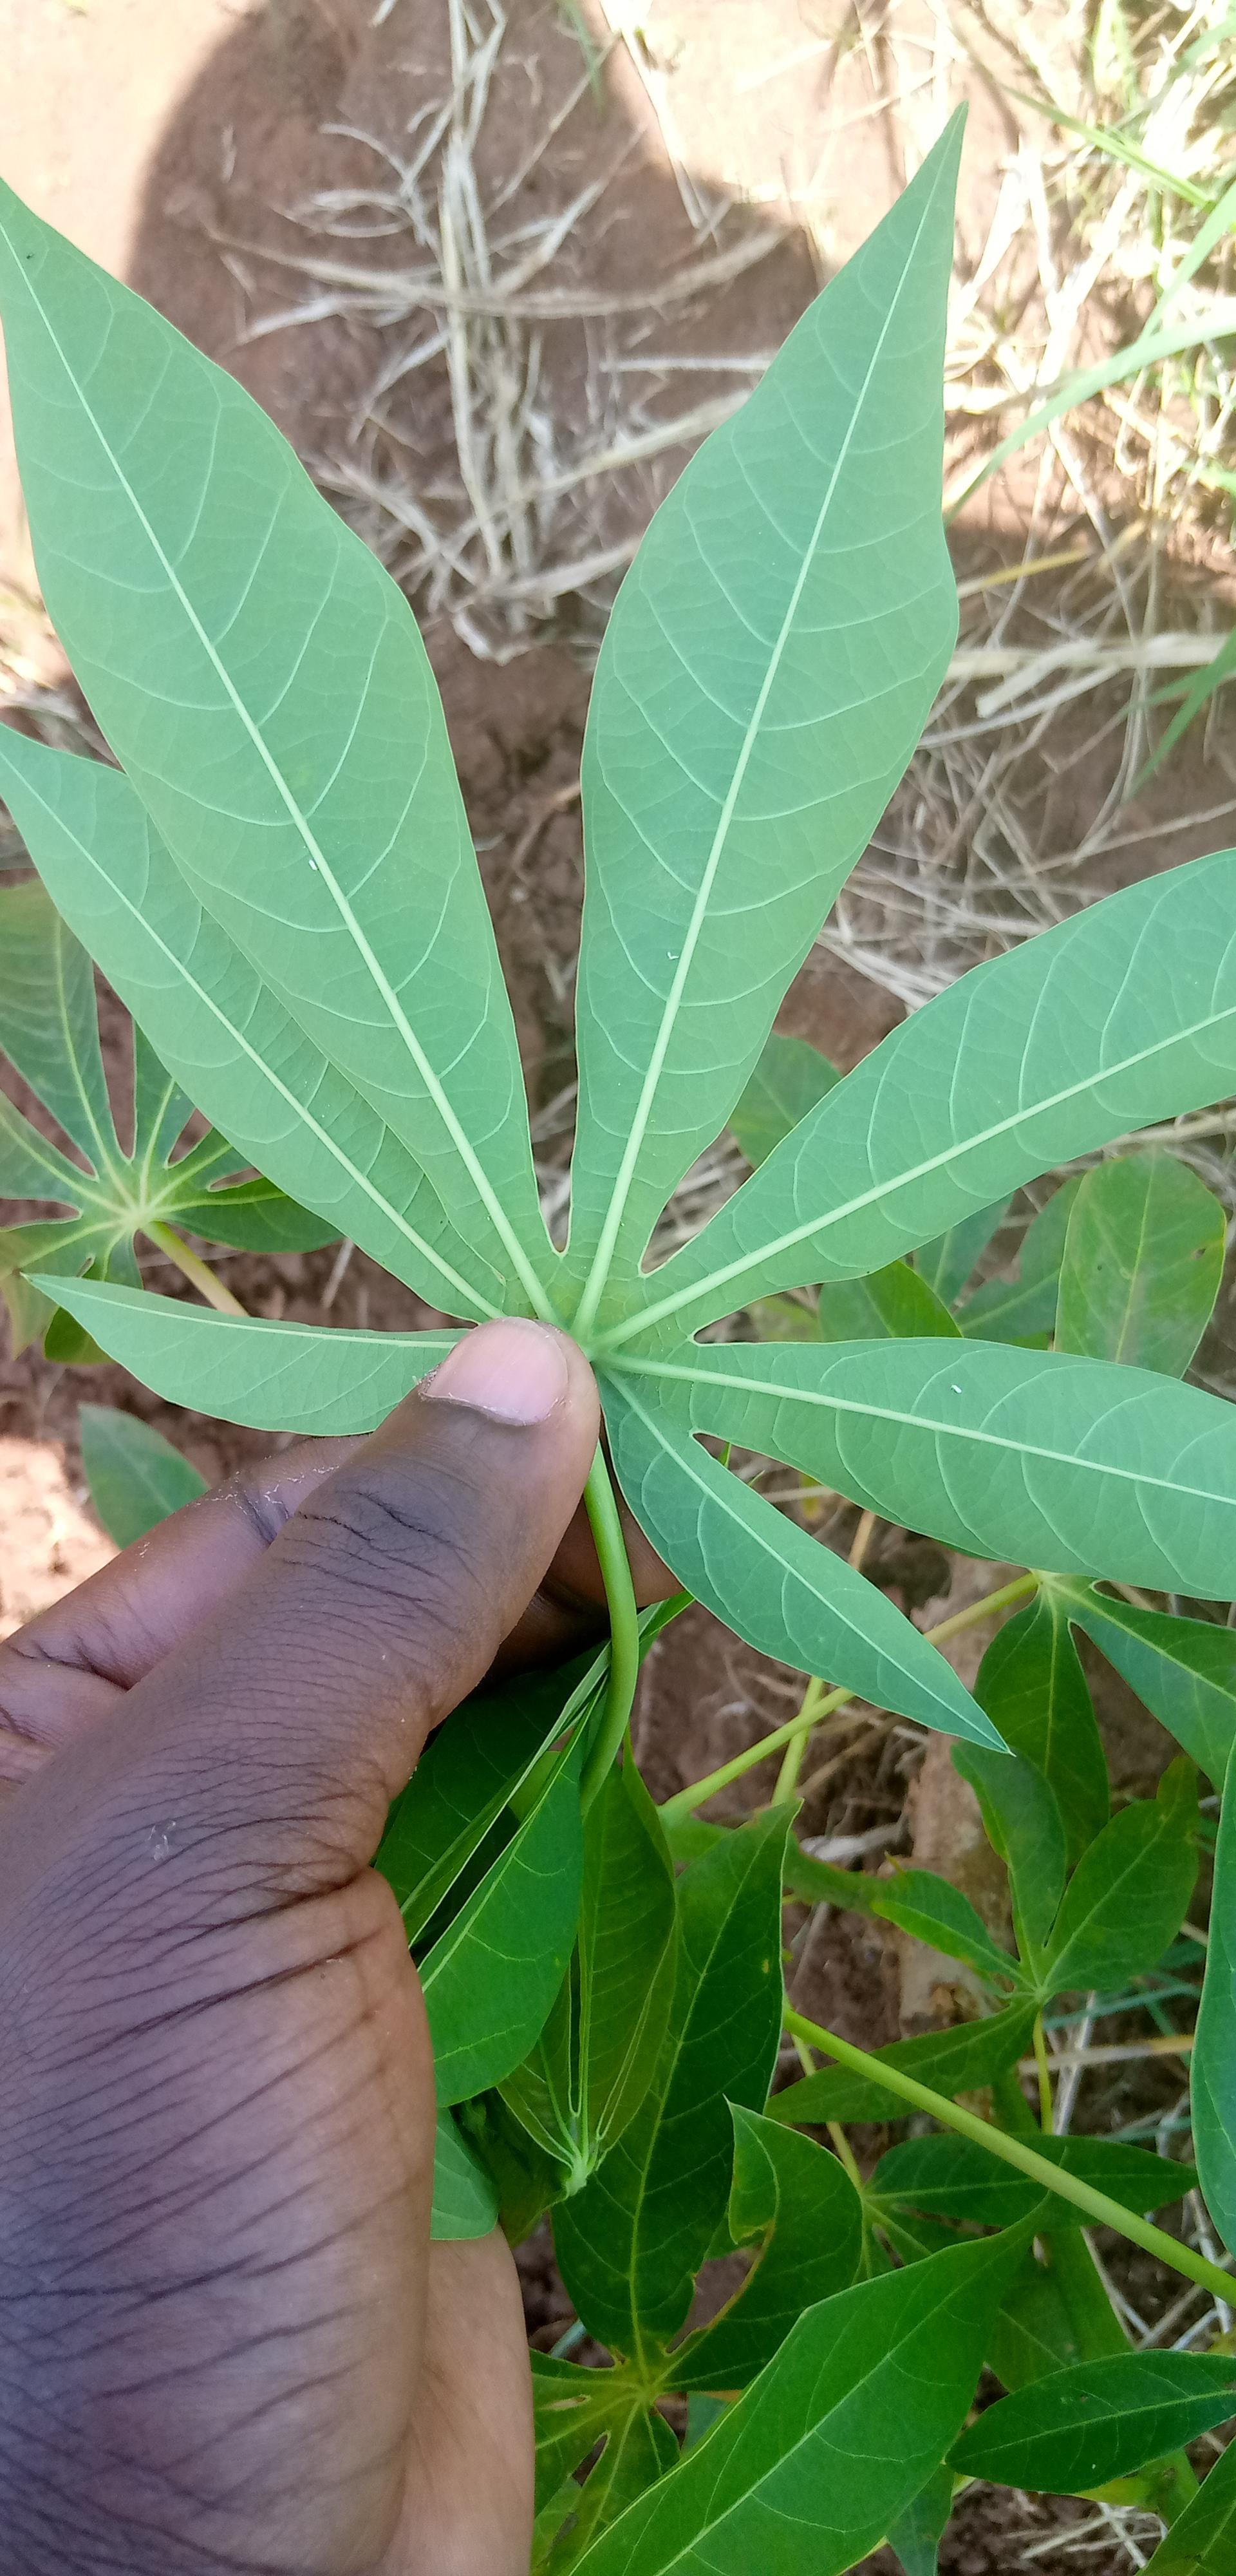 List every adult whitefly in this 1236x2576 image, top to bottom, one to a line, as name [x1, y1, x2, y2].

whitefly [666, 950, 680, 961]
whitefly [949, 1383, 963, 1396]